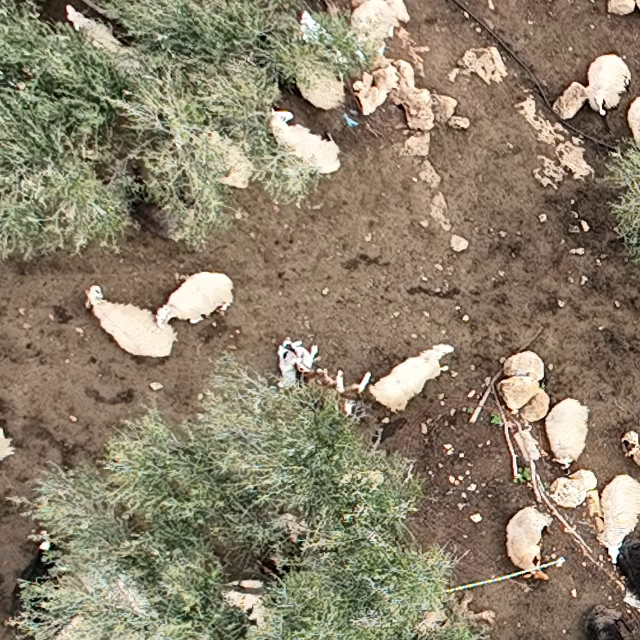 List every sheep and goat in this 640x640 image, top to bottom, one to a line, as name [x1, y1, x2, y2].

sheep [344, 0, 404, 41]
sheep [634, 1, 639, 20]
sheep [64, 5, 148, 81]
sheep [291, 48, 346, 108]
sheep [585, 52, 631, 116]
sheep [627, 95, 639, 153]
sheep [270, 107, 341, 174]
sheep [186, 129, 255, 190]
sheep [155, 271, 234, 331]
sheep [82, 285, 177, 359]
sheep [284, 336, 318, 371]
sheep [279, 341, 296, 389]
sheep [369, 343, 454, 412]
sheep [543, 399, 591, 472]
sheep [621, 440, 639, 494]
sheep [600, 474, 639, 565]
sheep [505, 507, 551, 582]
sheep [9, 524, 53, 617]
sheep [616, 538, 639, 608]
sheep [220, 580, 275, 626]
sheep [584, 603, 639, 639]
sheep [412, 606, 452, 635]
sheep [27, 616, 106, 639]